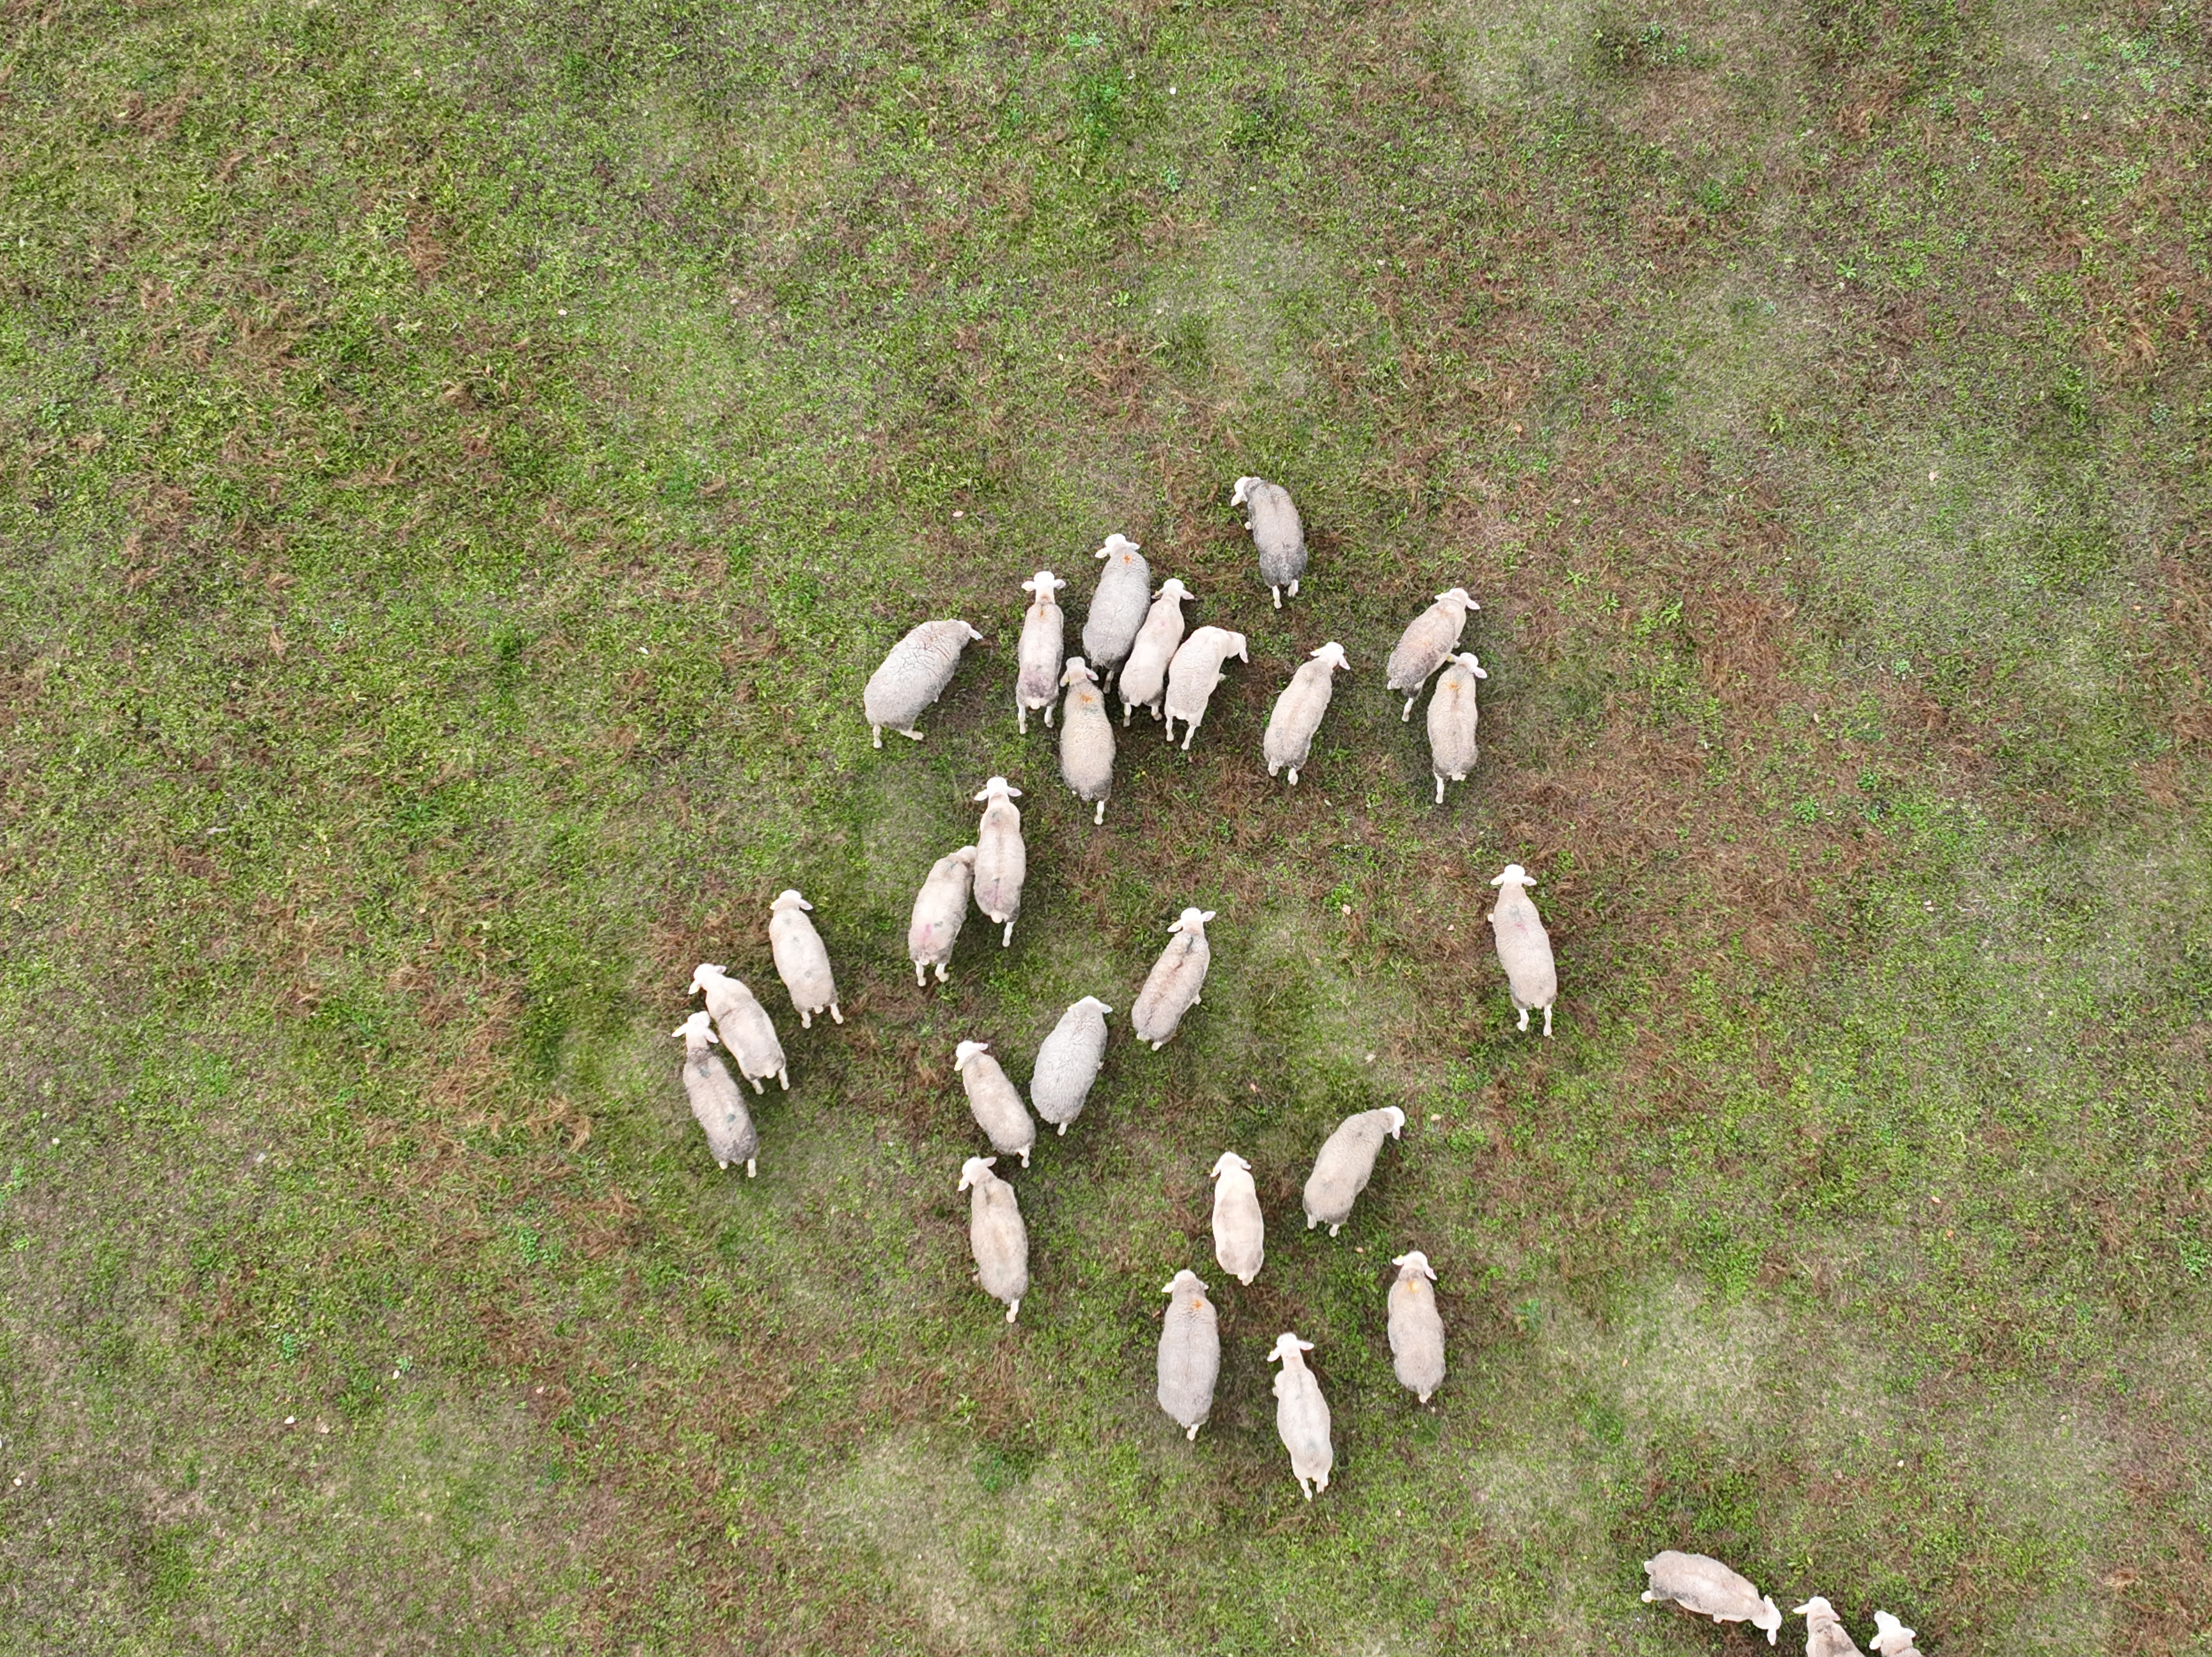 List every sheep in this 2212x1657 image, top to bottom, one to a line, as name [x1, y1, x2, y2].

sheep [1228, 474, 1308, 607]
sheep [1082, 533, 1152, 694]
sheep [1014, 571, 1068, 733]
sheep [1117, 576, 1195, 726]
sheep [1385, 586, 1482, 723]
sheep [862, 619, 980, 748]
sheep [1163, 626, 1249, 748]
sheep [1262, 640, 1351, 782]
sheep [1426, 651, 1487, 804]
sheep [1056, 658, 1118, 827]
sheep [971, 774, 1028, 948]
sheep [907, 841, 977, 984]
sheep [1486, 863, 1558, 1035]
sheep [767, 888, 842, 1026]
sheep [1132, 906, 1217, 1050]
sheep [688, 962, 789, 1093]
sheep [1031, 996, 1113, 1136]
sheep [671, 1010, 760, 1179]
sheep [954, 1039, 1038, 1167]
sheep [1303, 1105, 1407, 1236]
sheep [1209, 1151, 1267, 1283]
sheep [956, 1155, 1031, 1318]
sheep [1385, 1249, 1447, 1407]
sheep [1153, 1268, 1221, 1440]
sheep [1266, 1332, 1335, 1497]
sheep [1640, 1550, 1785, 1646]
sheep [1791, 1594, 1874, 1657]
sheep [1867, 1609, 1937, 1657]